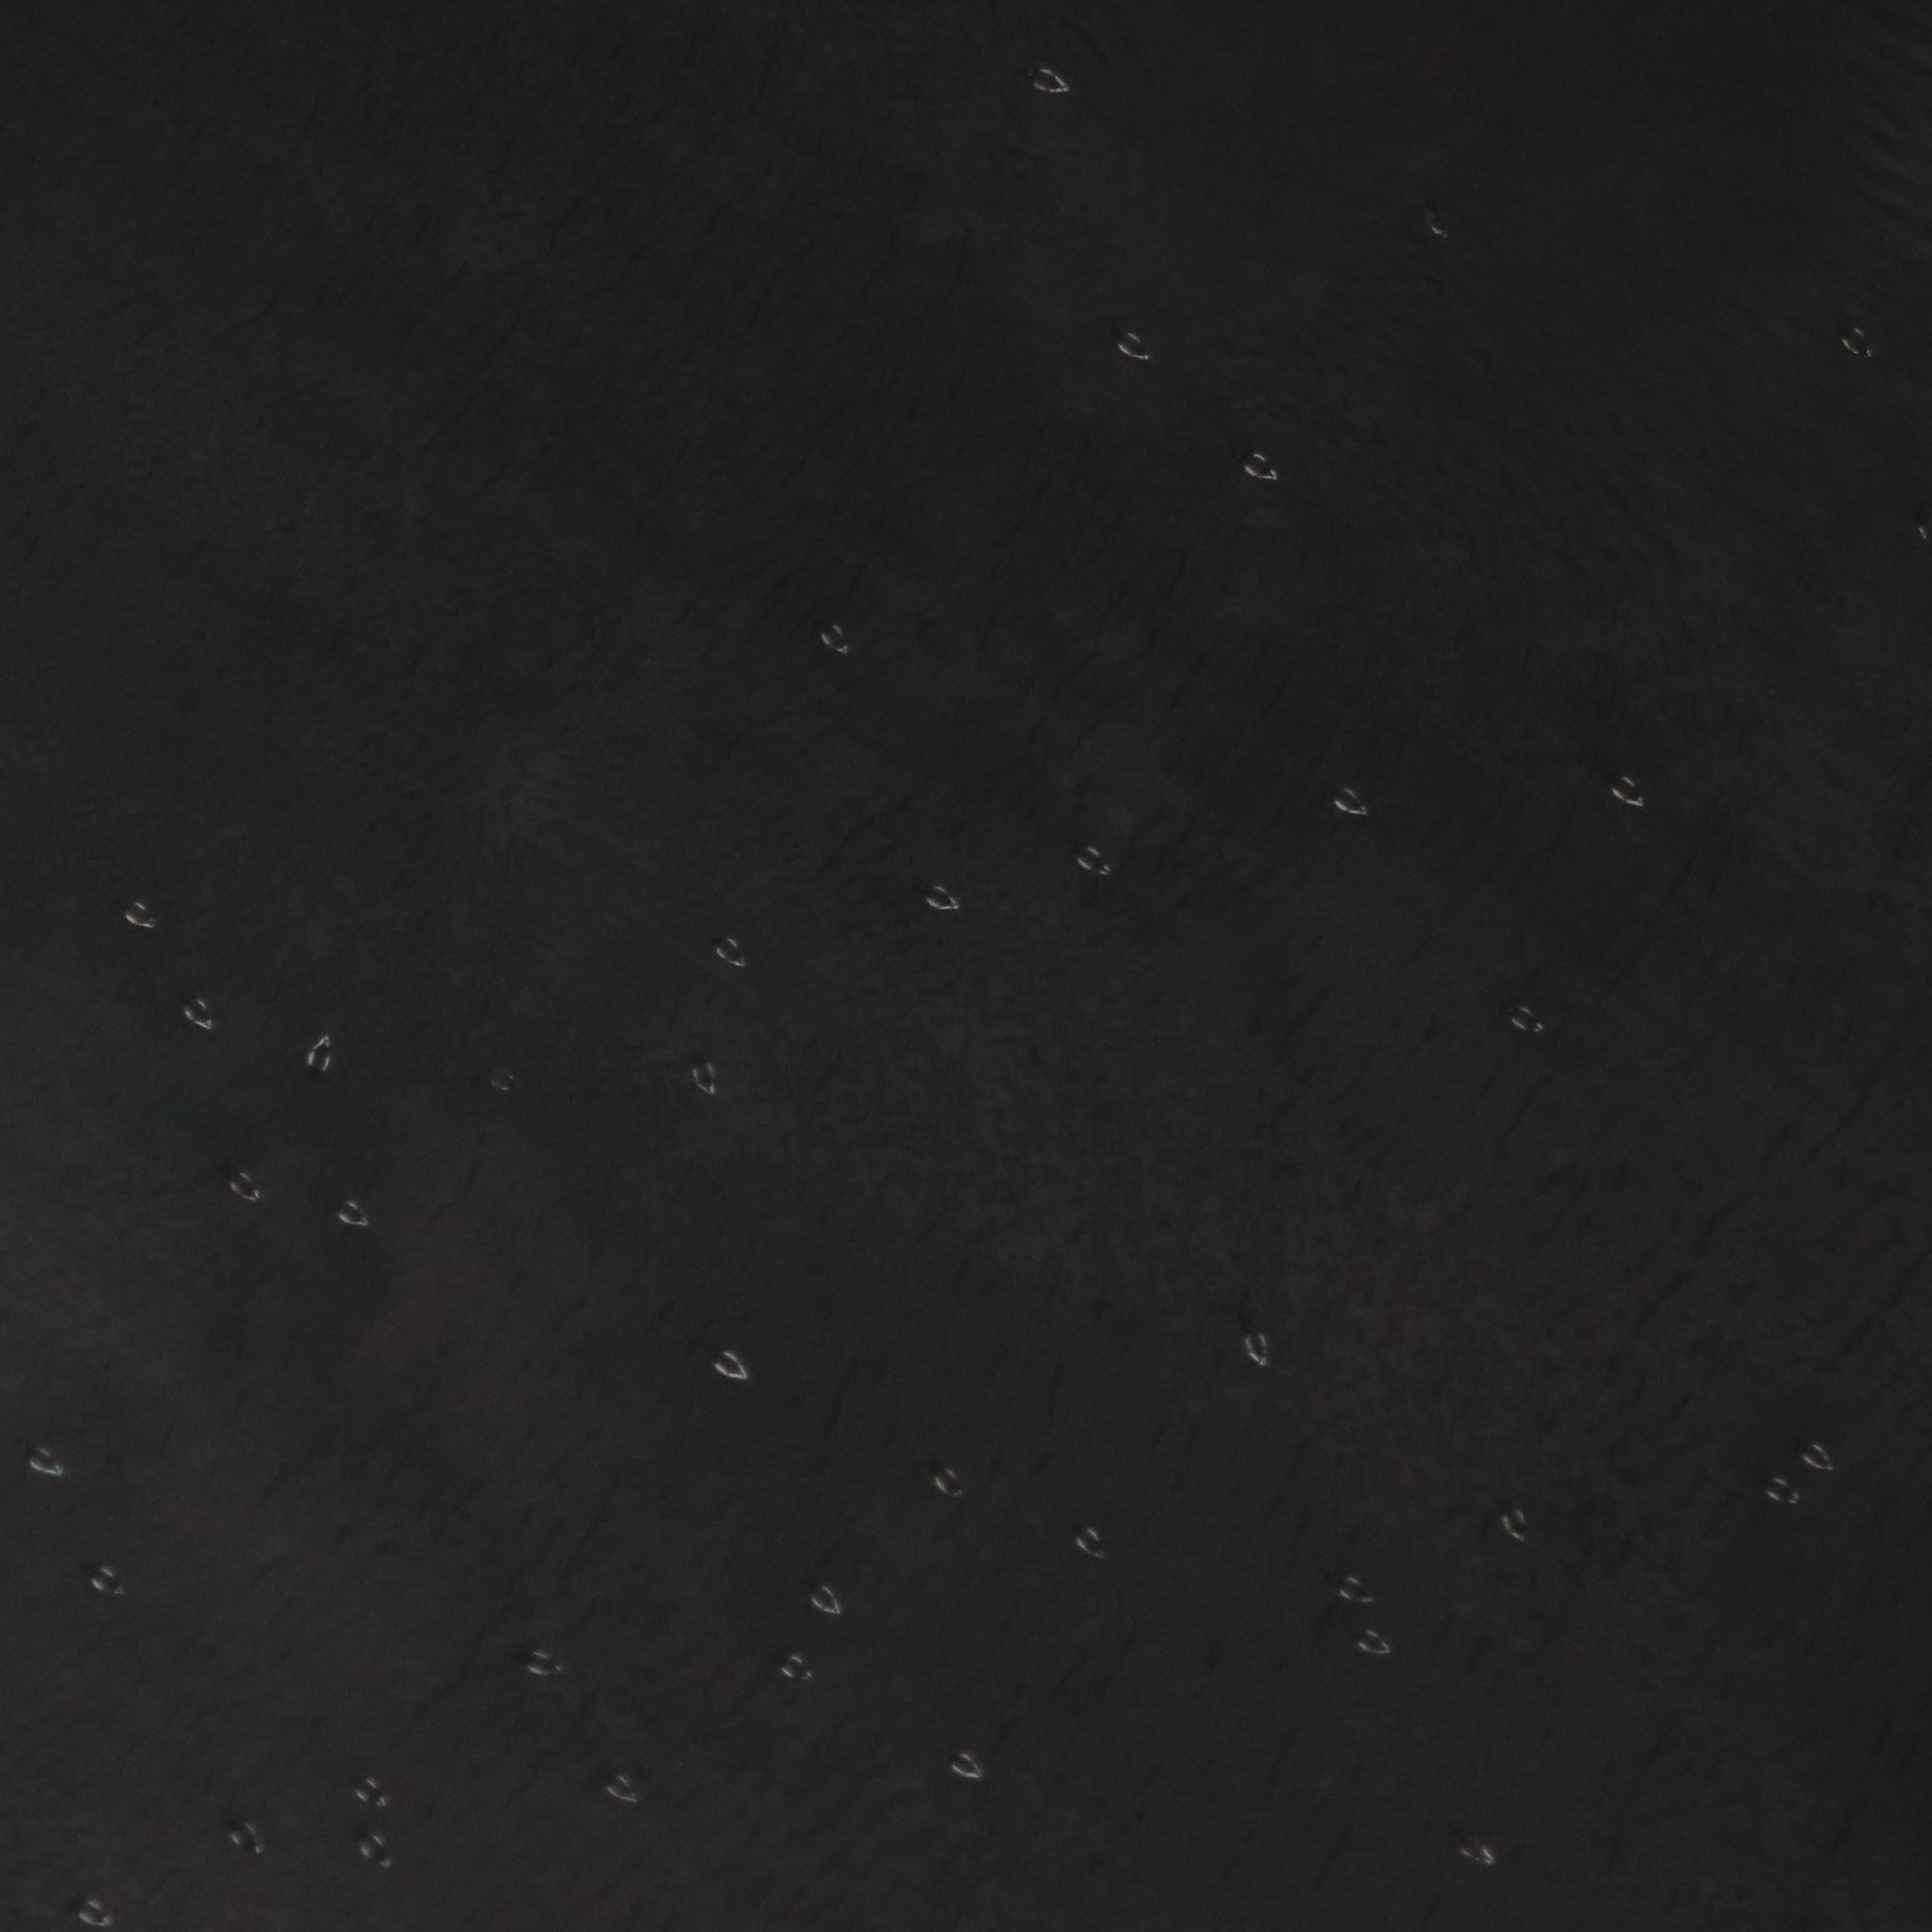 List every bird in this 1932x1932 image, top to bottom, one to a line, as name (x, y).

brant (1044, 80)
brant (1851, 342)
brant (1132, 348)
brant (1258, 468)
brant (834, 639)
brant (1625, 795)
brant (1348, 805)
brant (1092, 858)
brant (940, 899)
brant (142, 922)
brant (729, 952)
brant (198, 1014)
brant (1525, 1019)
brant (319, 1058)
brant (705, 1080)
brant (500, 1083)
brant (241, 1186)
brant (350, 1212)
brant (1255, 1344)
brant (728, 1365)
brant (1813, 1454)
brant (41, 1461)
brant (941, 1474)
brant (1773, 1487)
brant (1515, 1524)
brant (1090, 1540)
brant (103, 1575)
brant (1355, 1590)
brant (825, 1599)
brant (1370, 1644)
brant (543, 1667)
brant (789, 1669)
brant (964, 1764)
brant (625, 1782)
brant (371, 1799)
brant (251, 1836)
brant (1485, 1847)
brant (381, 1848)
brant (92, 1913)